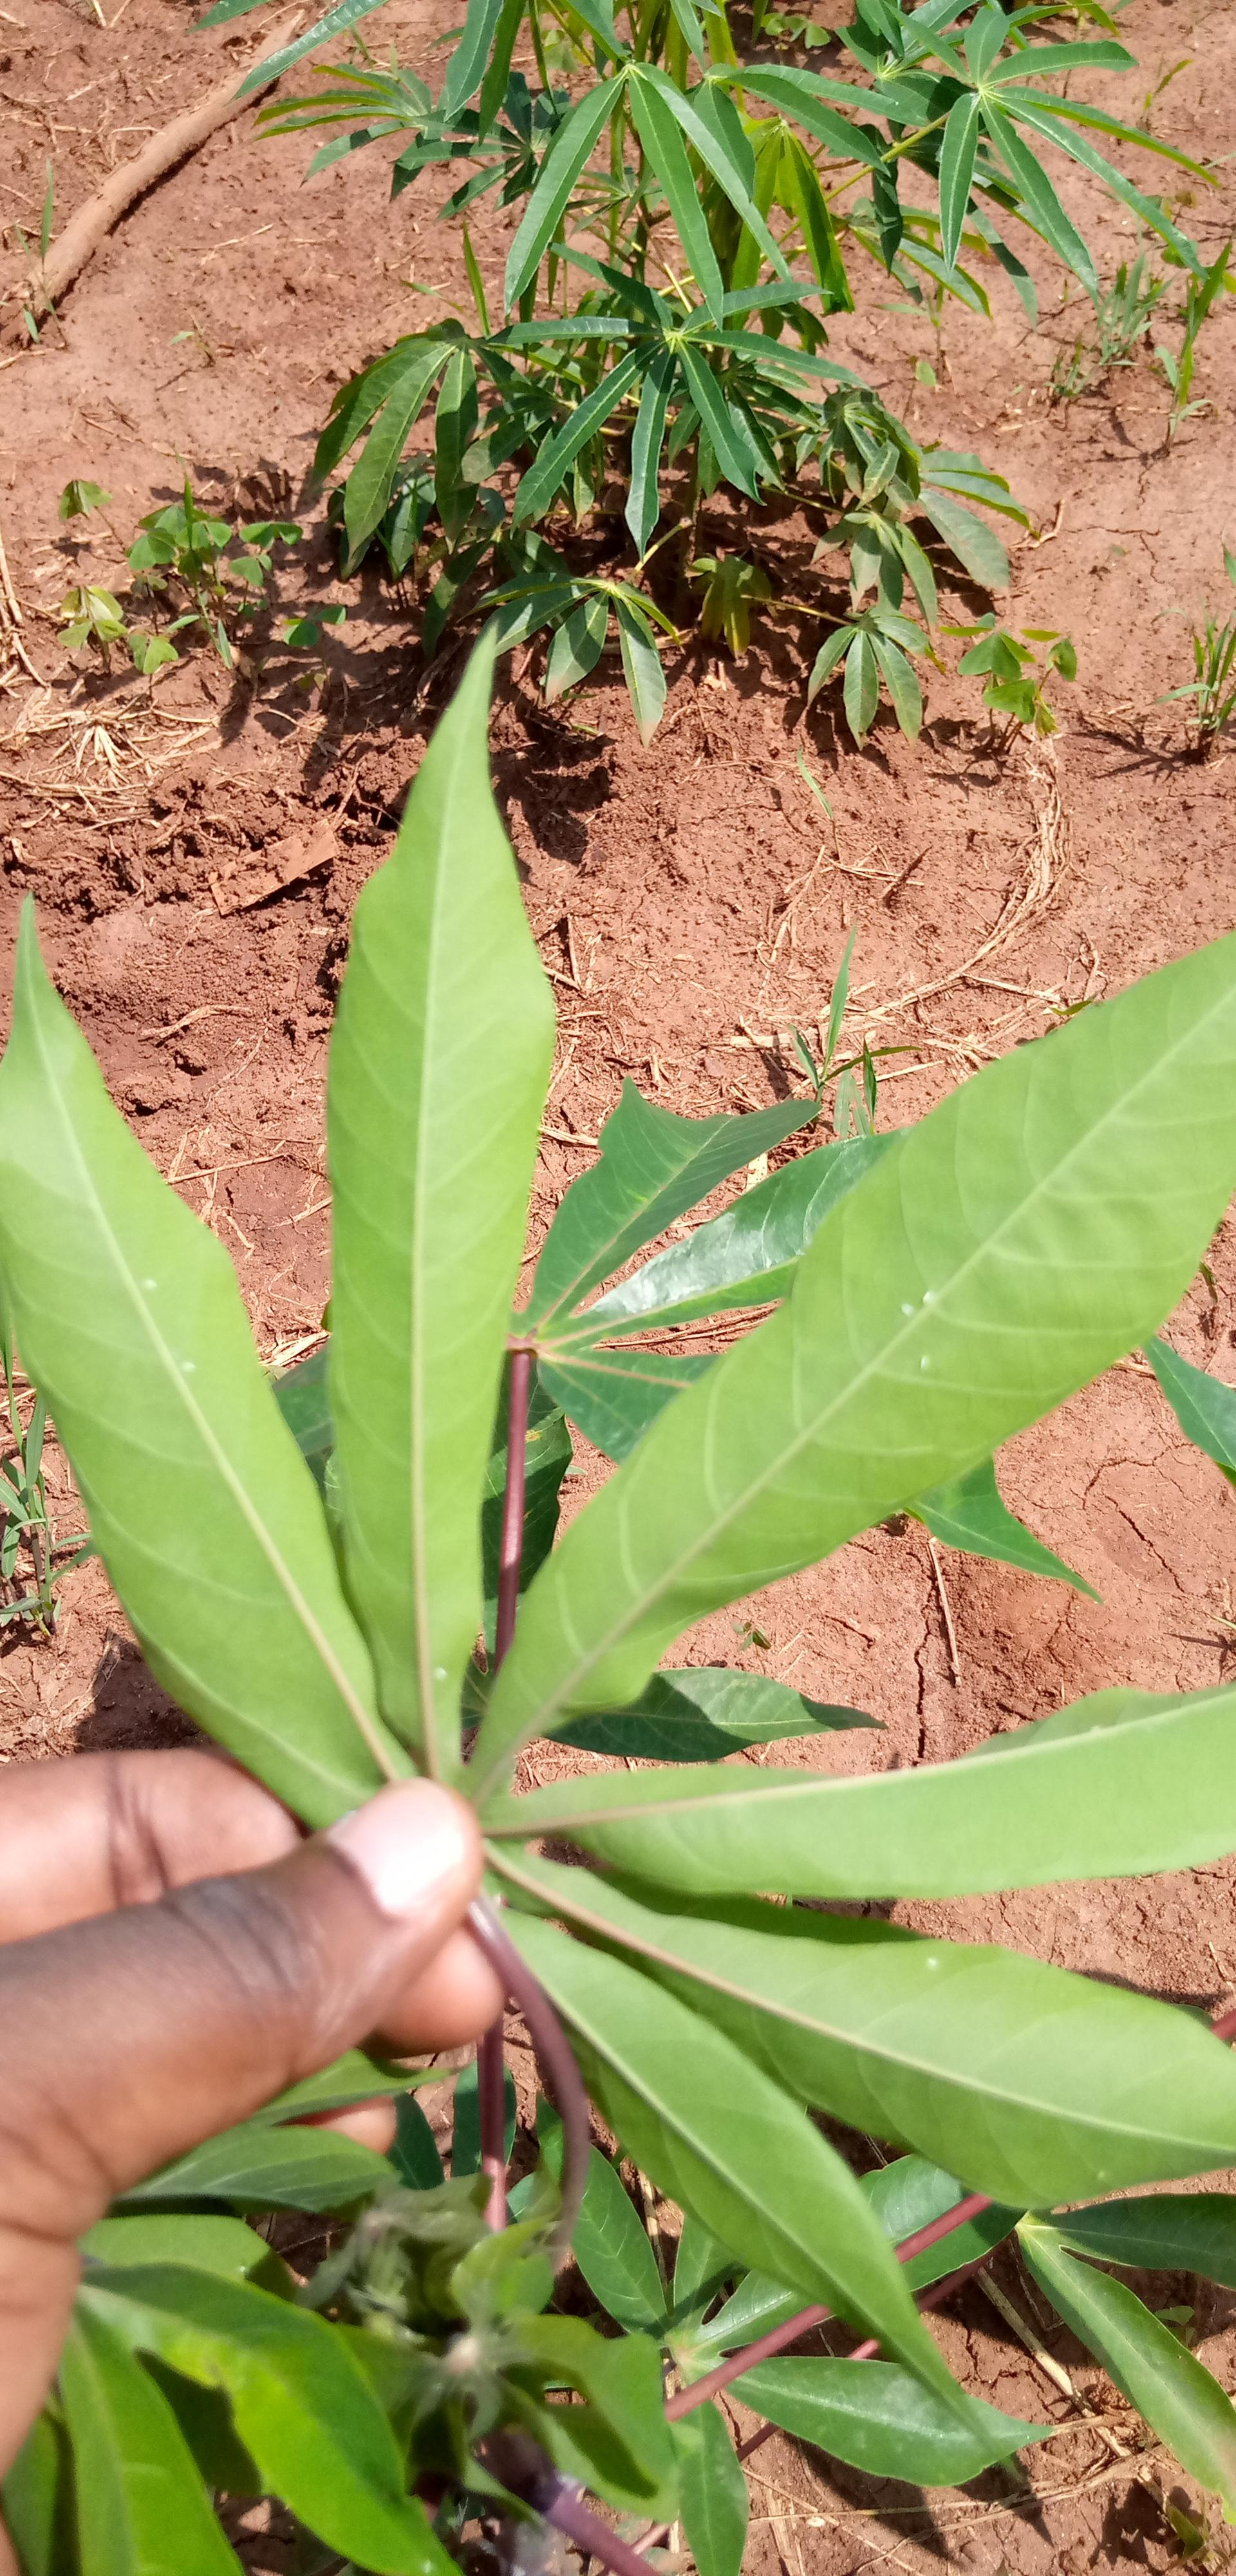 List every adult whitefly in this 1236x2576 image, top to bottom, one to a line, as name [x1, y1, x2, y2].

whitefly [135, 1262, 166, 1293]
whitefly [915, 1280, 937, 1309]
whitefly [888, 1293, 920, 1331]
whitefly [907, 1345, 939, 1378]
whitefly [171, 1357, 202, 1390]
whitefly [427, 1659, 452, 1692]
whitefly [1083, 1712, 1102, 1745]
whitefly [915, 1949, 948, 1979]
whitefly [1094, 2163, 1107, 2186]